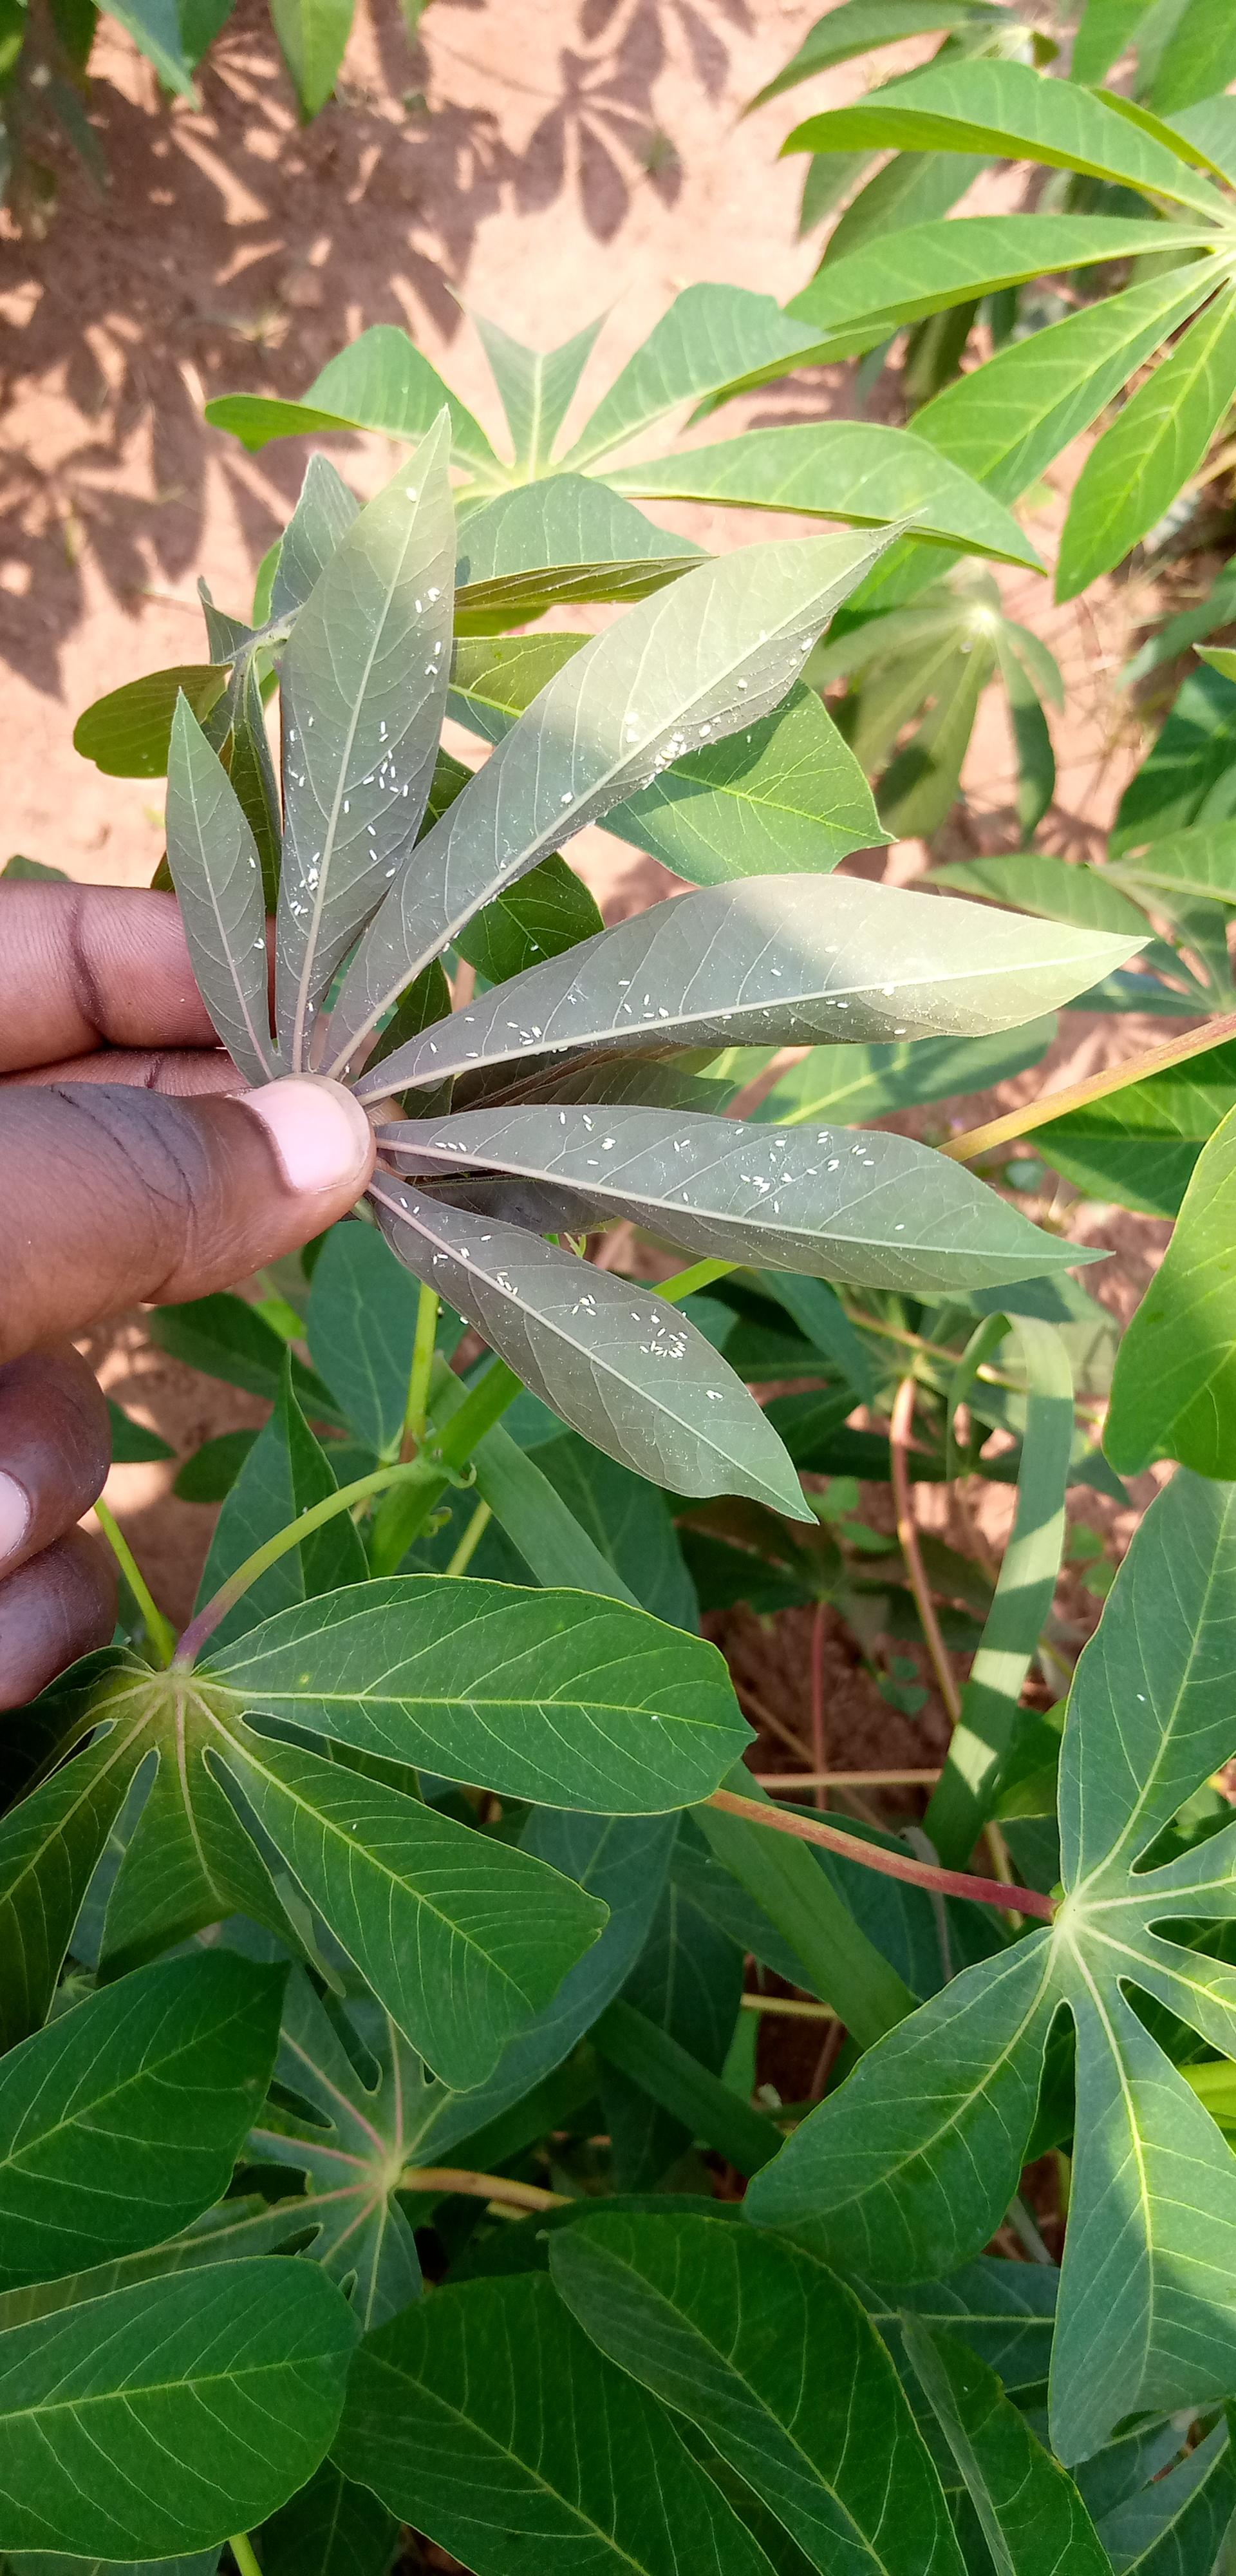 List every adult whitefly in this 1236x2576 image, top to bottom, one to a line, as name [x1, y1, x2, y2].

whitefly [404, 485, 419, 504]
whitefly [426, 588, 436, 603]
whitefly [431, 589, 442, 596]
whitefly [413, 598, 423, 616]
whitefly [756, 627, 770, 642]
whitefly [800, 636, 814, 652]
whitefly [433, 641, 444, 657]
whitefly [787, 656, 799, 668]
whitefly [422, 661, 438, 679]
whitefly [733, 676, 750, 690]
whitefly [622, 710, 642, 725]
whitefly [306, 712, 317, 728]
whitefly [379, 719, 386, 735]
whitefly [696, 723, 712, 738]
whitefly [623, 726, 644, 744]
whitefly [288, 728, 296, 746]
whitefly [669, 732, 686, 742]
whitefly [377, 732, 389, 744]
whitefly [664, 741, 677, 750]
whitefly [679, 742, 691, 756]
whitefly [659, 748, 677, 760]
whitefly [386, 749, 395, 761]
whitefly [652, 752, 665, 766]
whitefly [379, 761, 389, 775]
whitefly [389, 764, 396, 779]
whitefly [288, 767, 301, 781]
whitefly [362, 773, 376, 787]
whitefly [297, 774, 307, 790]
whitefly [377, 774, 387, 791]
whitefly [401, 782, 412, 801]
whitefly [388, 785, 398, 795]
whitefly [560, 790, 575, 806]
whitefly [341, 799, 353, 817]
whitefly [365, 824, 378, 837]
whitefly [368, 848, 379, 862]
whitefly [311, 851, 321, 862]
whitefly [246, 855, 259, 871]
whitefly [497, 858, 511, 871]
whitefly [384, 864, 398, 881]
whitefly [308, 866, 313, 883]
whitefly [313, 866, 319, 881]
whitefly [297, 876, 308, 890]
whitefly [310, 880, 319, 893]
whitefly [289, 899, 298, 908]
whitefly [295, 904, 301, 916]
whitefly [299, 907, 310, 914]
whitefly [257, 937, 267, 945]
whitefly [442, 940, 451, 953]
whitefly [527, 942, 541, 955]
whitefly [252, 943, 264, 951]
whitefly [823, 943, 839, 954]
whitefly [767, 967, 783, 979]
whitefly [615, 978, 632, 989]
whitefly [879, 985, 897, 999]
whitefly [566, 991, 578, 1005]
whitefly [641, 991, 650, 1005]
whitefly [824, 998, 836, 1007]
whitefly [306, 1000, 316, 1012]
whitefly [622, 1001, 635, 1015]
whitefly [836, 1001, 850, 1010]
whitefly [657, 1007, 671, 1019]
whitefly [760, 1008, 771, 1018]
whitefly [641, 1011, 655, 1021]
whitefly [721, 1013, 733, 1021]
whitefly [462, 1014, 475, 1025]
whitefly [789, 1016, 796, 1026]
whitefly [505, 1019, 520, 1030]
whitefly [530, 1025, 544, 1038]
whitefly [892, 1027, 908, 1037]
whitefly [518, 1028, 530, 1039]
whitefly [520, 1037, 534, 1046]
whitefly [427, 1040, 440, 1055]
whitefly [463, 1050, 480, 1059]
whitefly [342, 1063, 351, 1075]
whitefly [559, 1110, 567, 1126]
whitefly [581, 1113, 592, 1124]
whitefly [584, 1122, 594, 1133]
whitefly [733, 1125, 748, 1137]
whitefly [817, 1130, 830, 1139]
whitefly [679, 1136, 693, 1150]
whitefly [771, 1136, 788, 1148]
whitefly [604, 1137, 617, 1145]
whitefly [816, 1137, 829, 1146]
whitefly [671, 1139, 682, 1153]
whitefly [433, 1140, 447, 1149]
whitefly [457, 1140, 467, 1153]
whitefly [446, 1141, 457, 1151]
whitefly [602, 1141, 613, 1150]
whitefly [852, 1143, 861, 1155]
whitefly [856, 1147, 868, 1157]
whitefly [767, 1150, 777, 1164]
whitefly [585, 1157, 600, 1167]
whitefly [860, 1157, 877, 1168]
whitefly [826, 1158, 842, 1166]
whitefly [826, 1162, 839, 1173]
whitefly [804, 1167, 819, 1177]
whitefly [778, 1170, 795, 1184]
whitefly [738, 1172, 752, 1184]
whitefly [752, 1175, 765, 1182]
whitefly [752, 1180, 763, 1187]
whitefly [761, 1182, 772, 1187]
whitefly [760, 1186, 771, 1194]
whitefly [680, 1189, 691, 1204]
whitefly [398, 1196, 409, 1209]
whitefly [771, 1197, 783, 1215]
whitefly [411, 1204, 421, 1215]
whitefly [892, 1222, 908, 1233]
whitefly [478, 1233, 493, 1244]
whitefly [464, 1247, 471, 1257]
whitefly [458, 1247, 467, 1259]
whitefly [436, 1253, 449, 1261]
whitefly [431, 1255, 438, 1265]
whitefly [494, 1270, 509, 1276]
whitefly [494, 1274, 504, 1287]
whitefly [503, 1280, 512, 1292]
whitefly [510, 1286, 520, 1296]
whitefly [586, 1293, 596, 1306]
whitefly [578, 1295, 590, 1307]
whitefly [569, 1304, 581, 1315]
whitefly [584, 1307, 597, 1318]
whitefly [680, 1309, 688, 1318]
whitefly [629, 1311, 643, 1323]
whitefly [648, 1312, 662, 1324]
whitefly [457, 1314, 469, 1327]
whitefly [656, 1327, 666, 1338]
whitefly [677, 1330, 689, 1340]
whitefly [668, 1333, 679, 1342]
whitefly [650, 1338, 656, 1352]
whitefly [637, 1343, 650, 1355]
whitefly [675, 1345, 688, 1353]
whitefly [651, 1350, 665, 1356]
whitefly [666, 1350, 677, 1360]
whitefly [713, 1390, 725, 1400]
whitefly [705, 1391, 715, 1401]
whitefly [1134, 1692, 1148, 1703]
whitefly [351, 1822, 359, 1831]